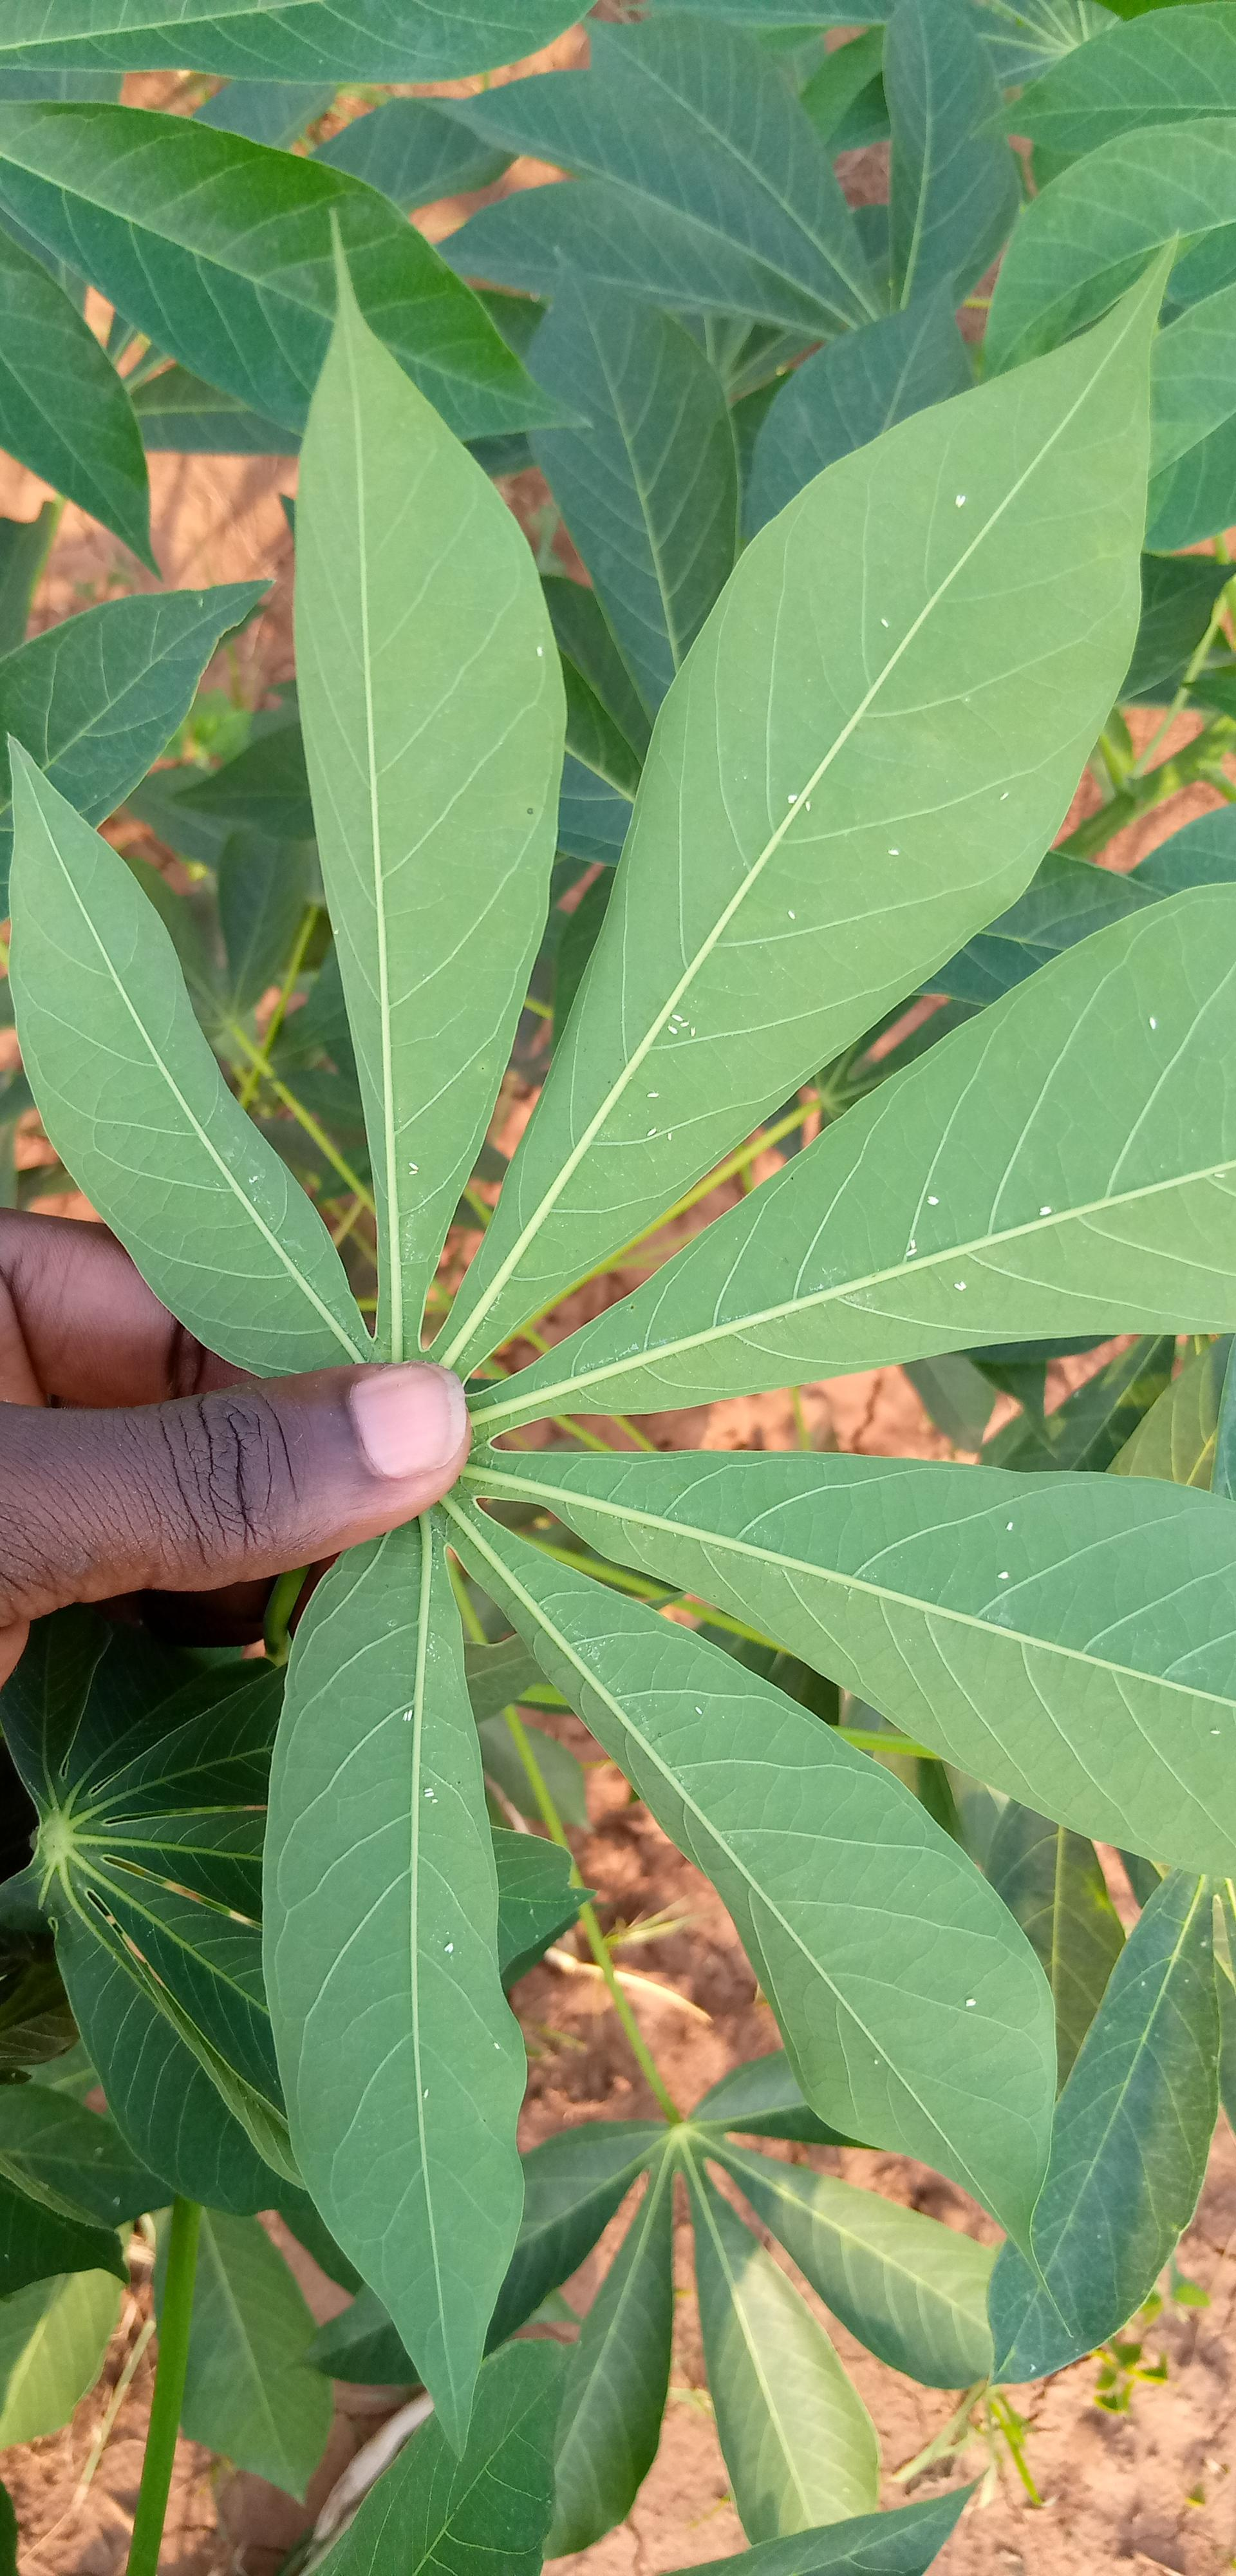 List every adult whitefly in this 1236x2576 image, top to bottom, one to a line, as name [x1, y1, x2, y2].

whitefly [953, 491, 969, 510]
whitefly [877, 614, 890, 630]
whitefly [534, 643, 545, 659]
whitefly [997, 789, 1011, 804]
whitefly [783, 791, 798, 806]
whitefly [803, 799, 812, 813]
whitefly [885, 846, 904, 860]
whitefly [784, 907, 797, 922]
whitefly [330, 924, 342, 939]
whitefly [671, 1012, 684, 1022]
whitefly [1148, 1016, 1157, 1030]
whitefly [679, 1021, 689, 1028]
whitefly [666, 1024, 679, 1036]
whitefly [688, 1026, 698, 1041]
whitefly [643, 1090, 660, 1102]
whitefly [643, 1124, 657, 1141]
whitefly [664, 1130, 673, 1142]
whitefly [407, 1159, 421, 1179]
whitefly [1213, 1171, 1226, 1180]
whitefly [246, 1173, 261, 1185]
whitefly [926, 1193, 940, 1207]
whitefly [1036, 1204, 1056, 1216]
whitefly [909, 1237, 917, 1249]
whitefly [905, 1248, 918, 1257]
whitefly [951, 1280, 968, 1291]
whitefly [1004, 1520, 1014, 1532]
whitefly [995, 1570, 1010, 1580]
whitefly [693, 1705, 703, 1716]
whitefly [407, 1709, 412, 1723]
whitefly [402, 1710, 407, 1723]
whitefly [1209, 1728, 1222, 1737]
whitefly [423, 1786, 433, 1792]
whitefly [423, 1792, 435, 1797]
whitefly [430, 1797, 439, 1806]
whitefly [1200, 1940, 1208, 1949]
whitefly [444, 1941, 454, 1955]
whitefly [1183, 1978, 1189, 1985]
whitefly [1140, 1980, 1146, 1988]
whitefly [964, 1997, 978, 2007]
whitefly [492, 2041, 501, 2051]
whitefly [423, 2087, 431, 2101]